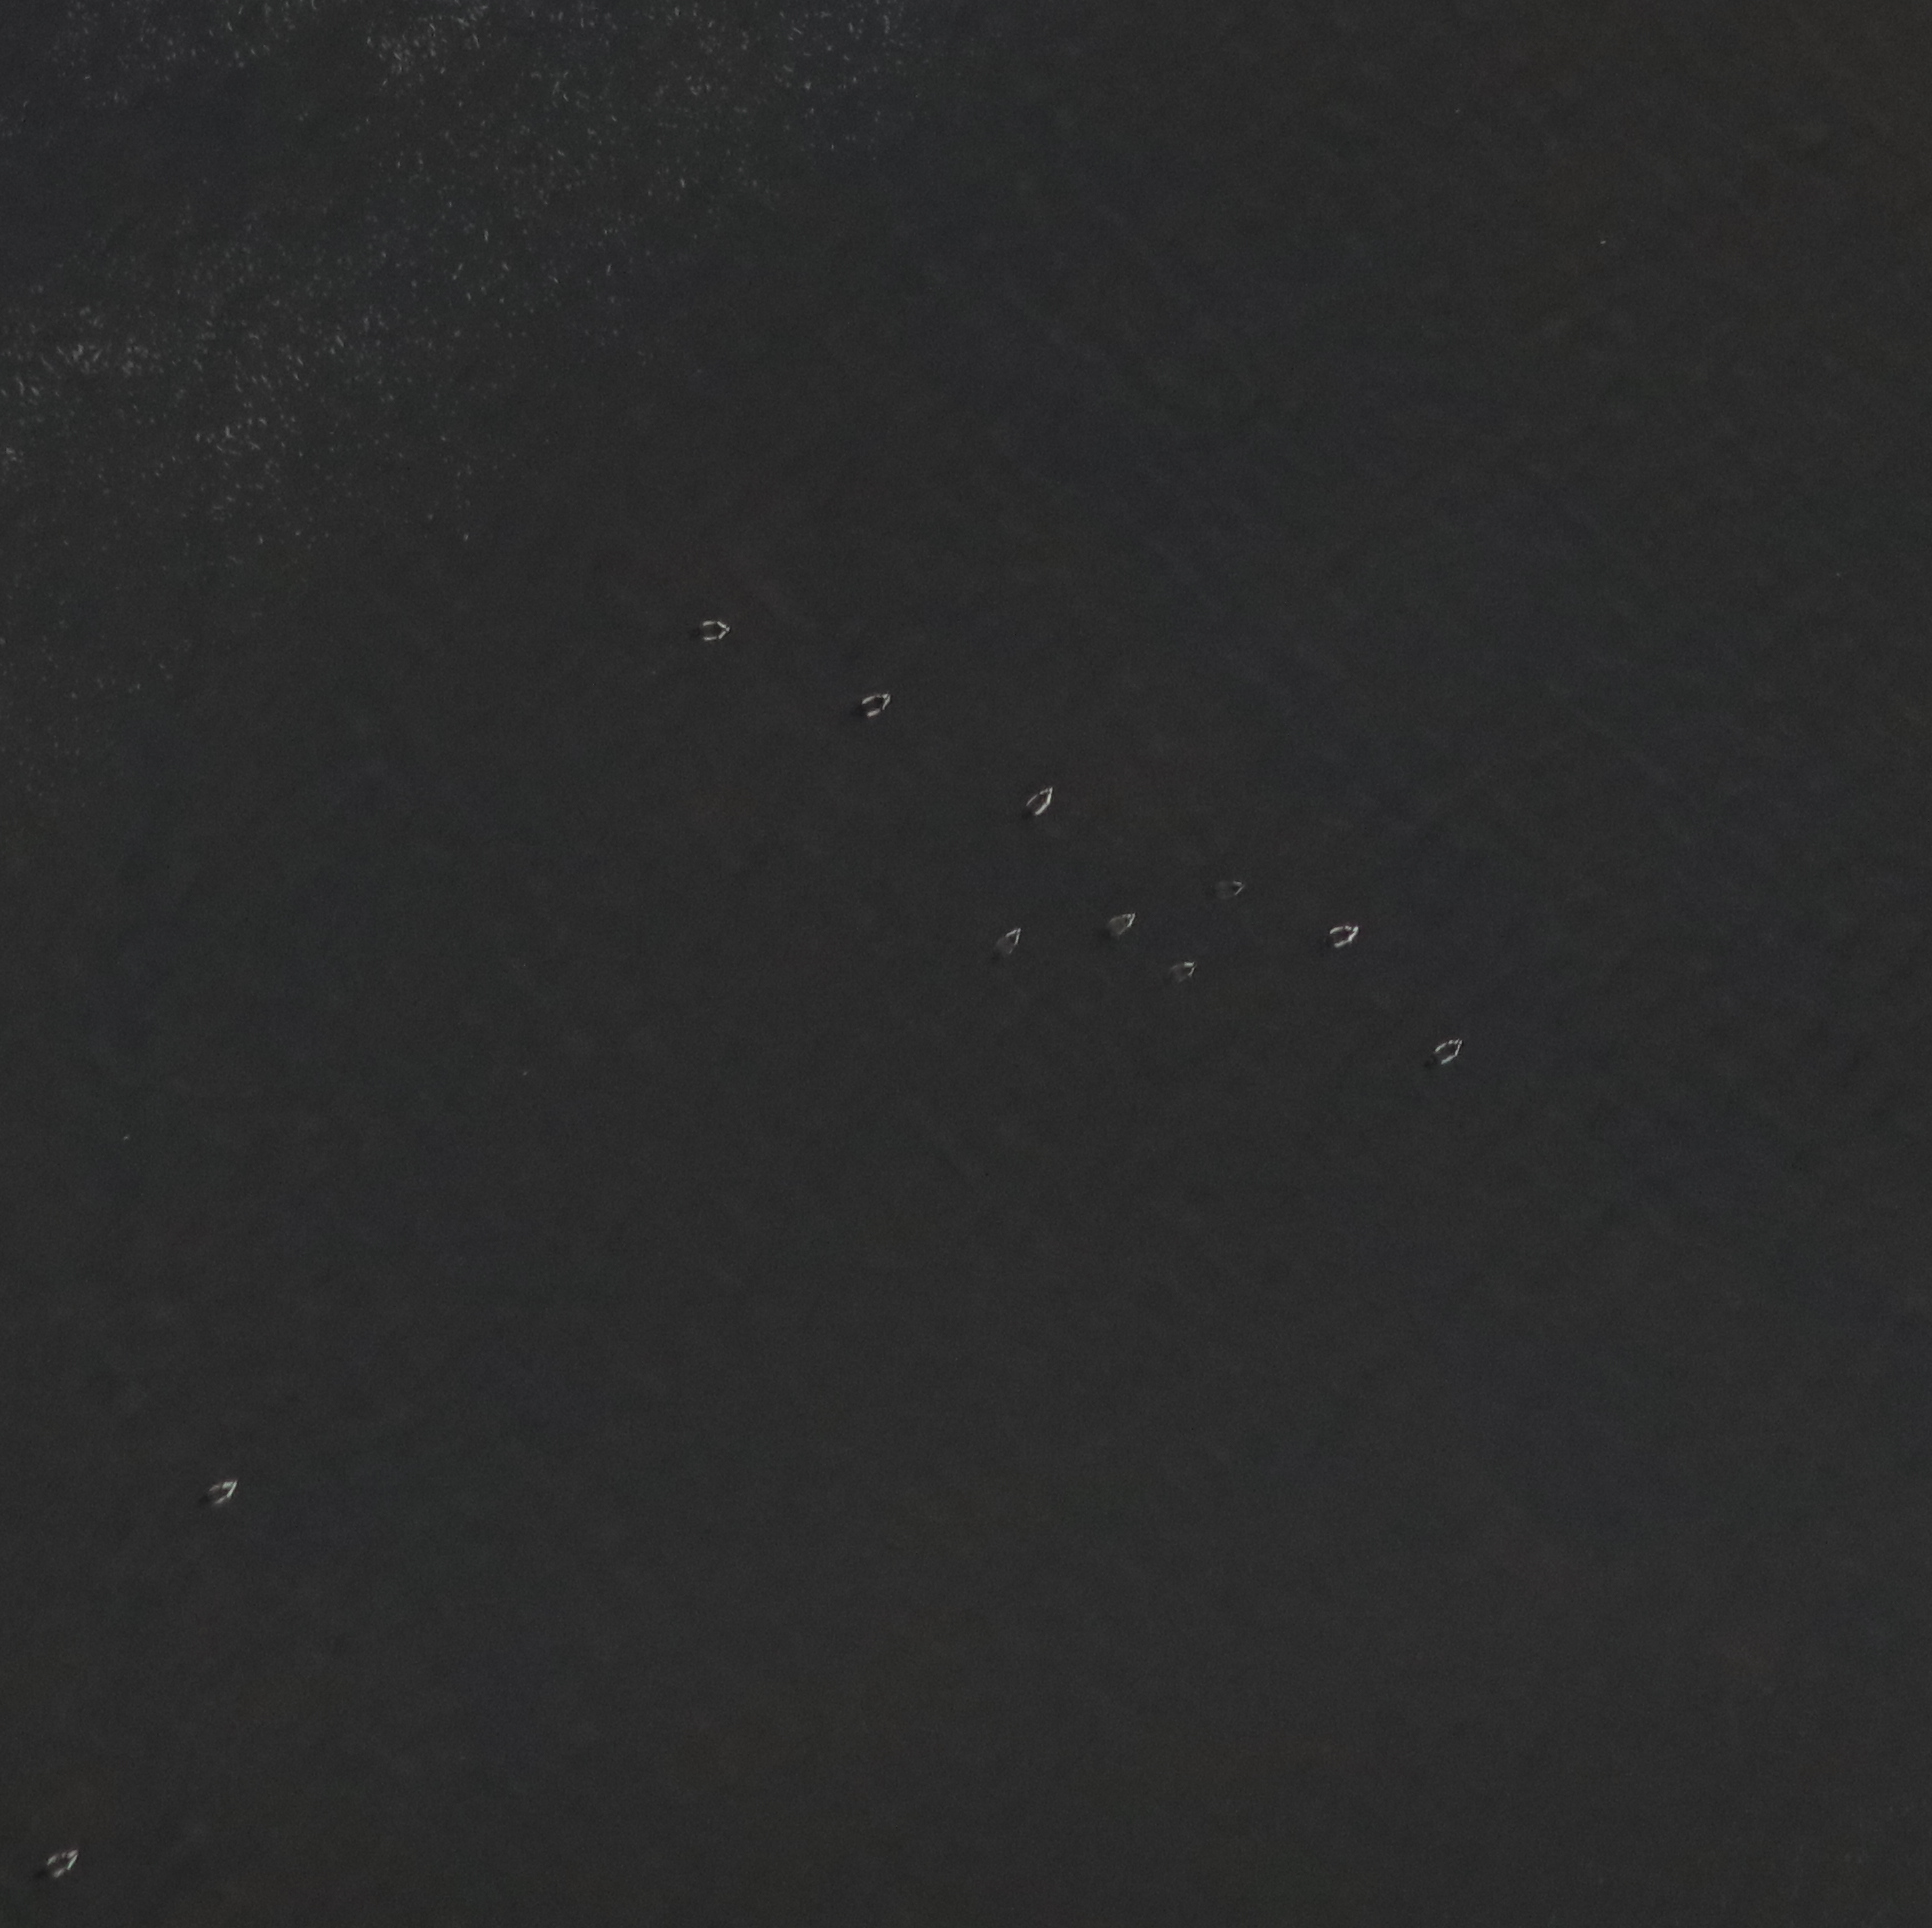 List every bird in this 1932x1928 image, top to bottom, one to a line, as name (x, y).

brant (712, 632)
brant (874, 705)
brant (1039, 804)
brant (1227, 890)
brant (1121, 924)
brant (1340, 936)
brant (1007, 945)
brant (1182, 972)
brant (1445, 1053)
brant (220, 1493)
brant (58, 1865)